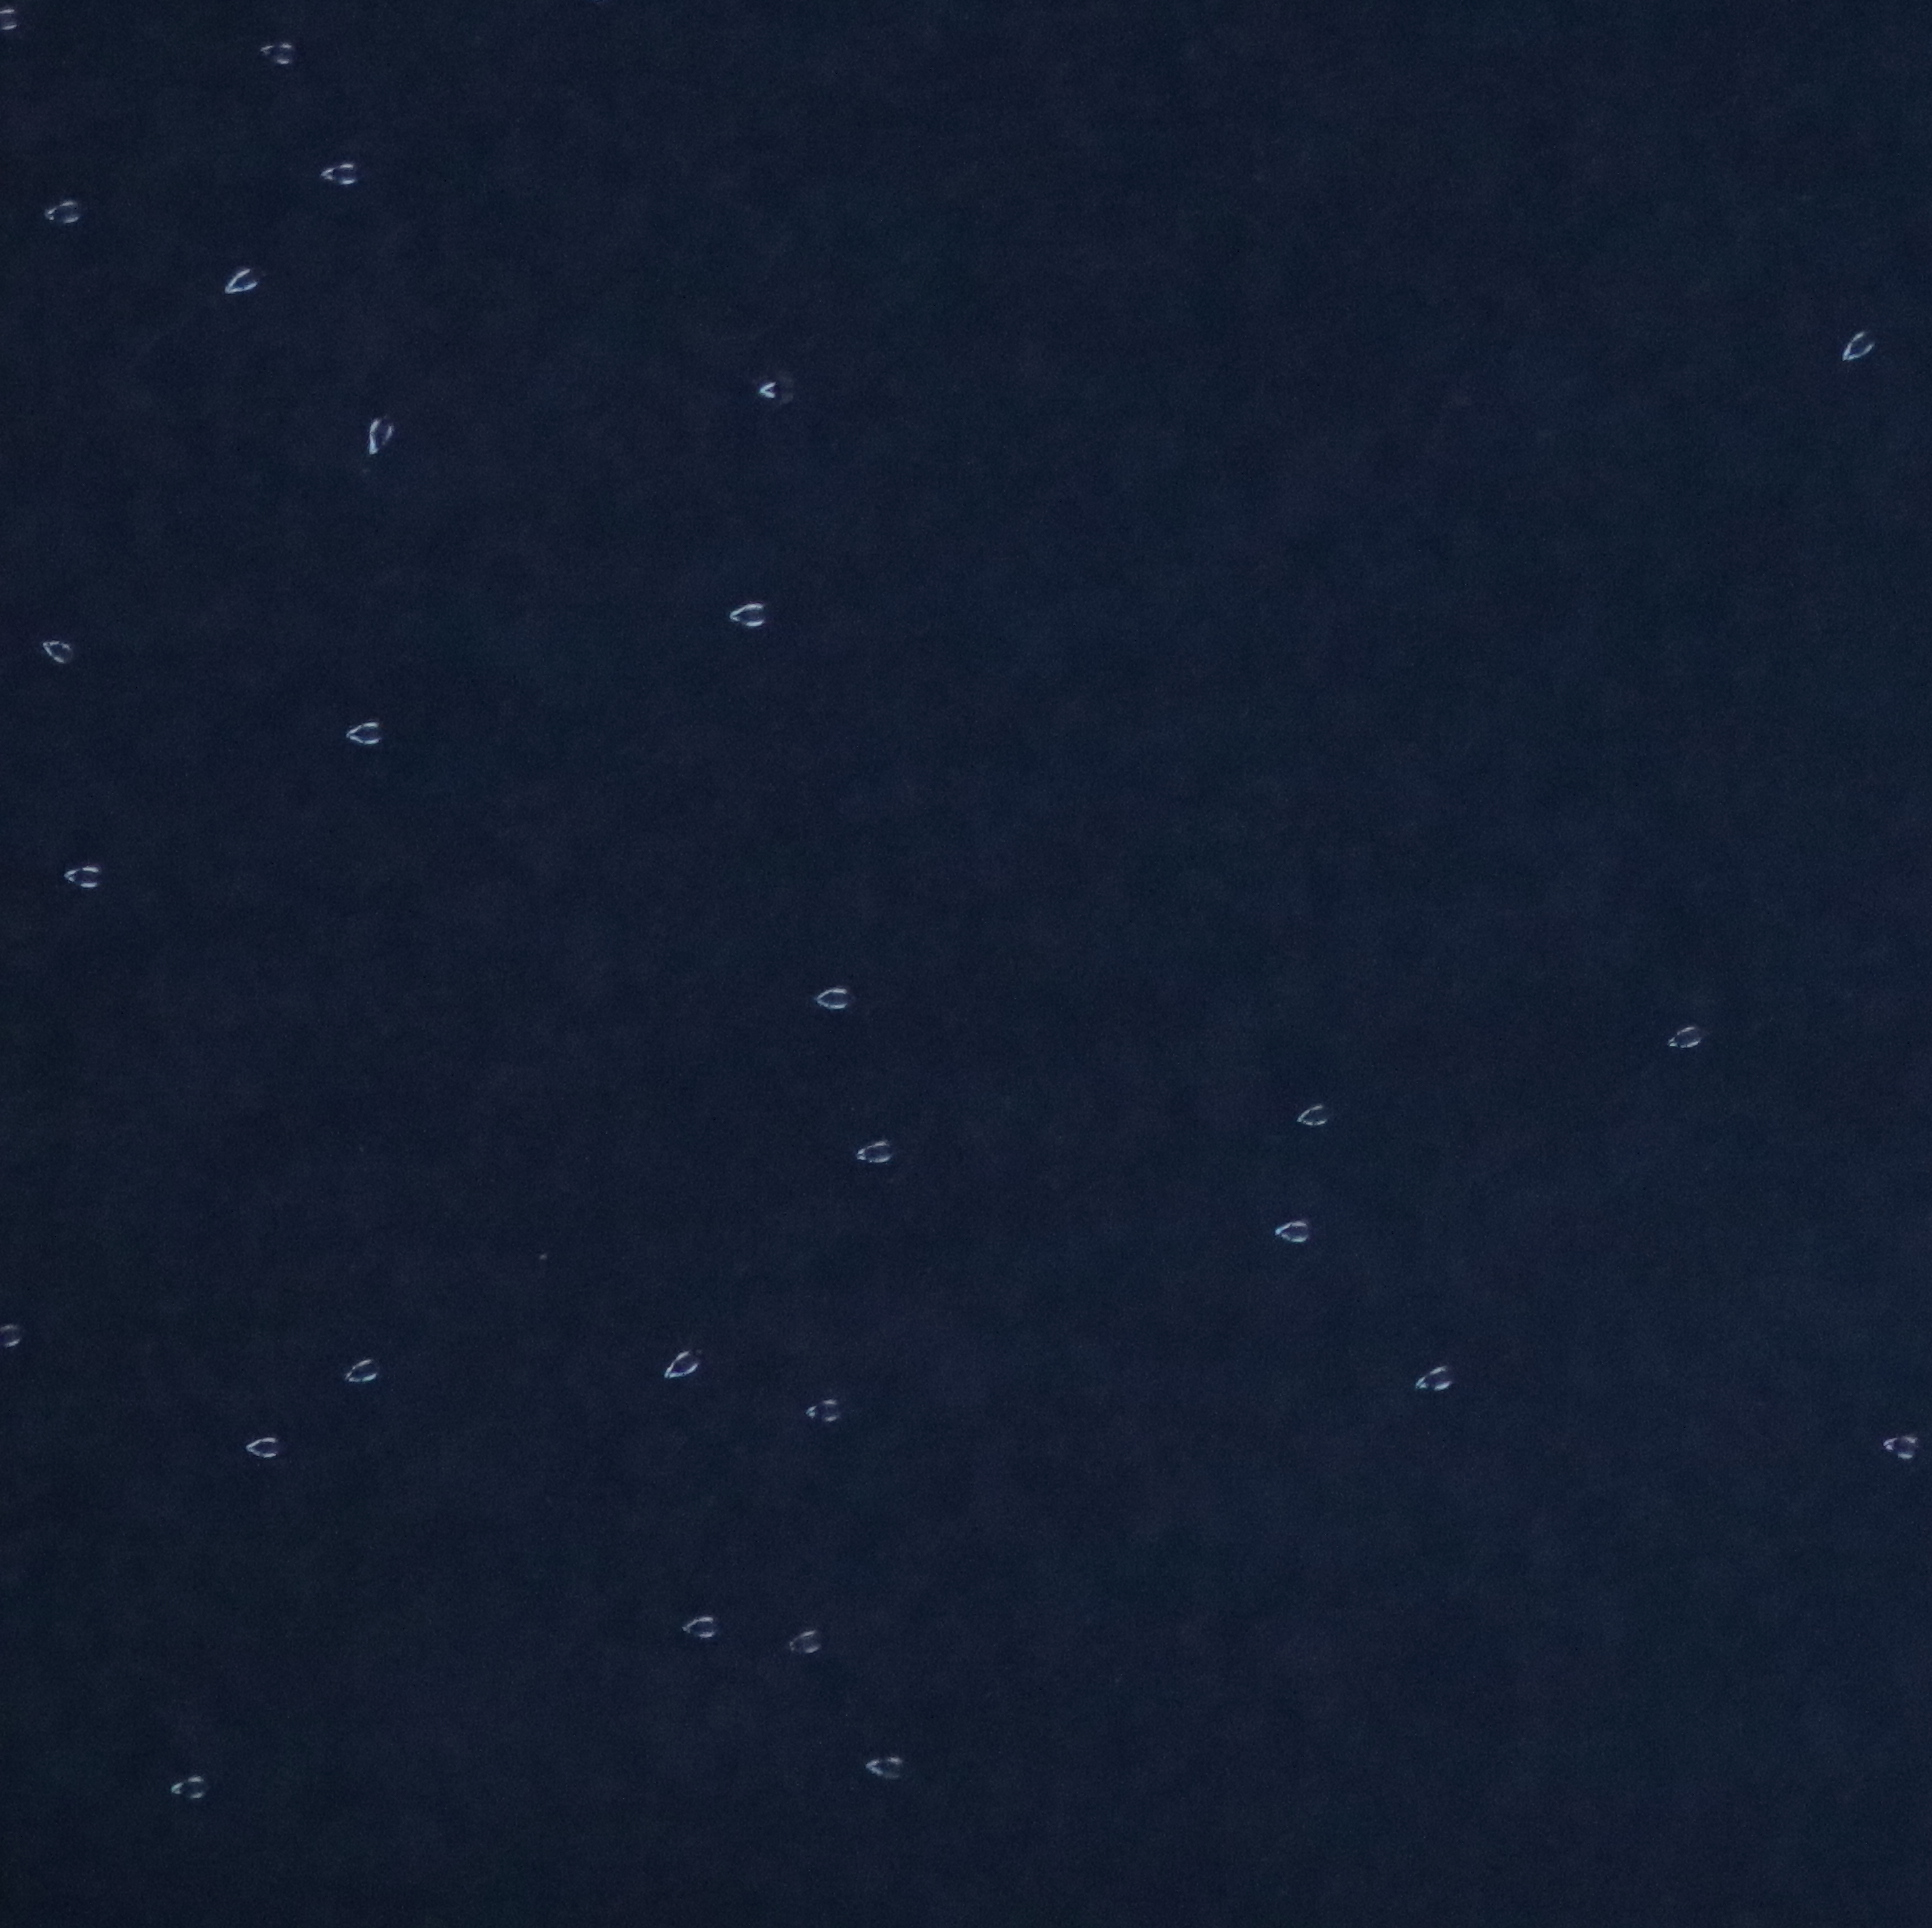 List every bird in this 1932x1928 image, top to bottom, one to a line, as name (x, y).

brant (10, 19)
brant (280, 54)
brant (345, 173)
brant (65, 214)
brant (242, 280)
brant (1861, 345)
brant (777, 389)
brant (381, 437)
brant (752, 616)
brant (60, 652)
brant (367, 734)
brant (83, 877)
brant (836, 998)
brant (1689, 1036)
brant (1314, 1116)
brant (877, 1152)
brant (1296, 1231)
brant (686, 1362)
brant (364, 1371)
brant (1437, 1378)
brant (824, 1409)
brant (264, 1447)
brant (1904, 1447)
brant (703, 1628)
brant (807, 1639)
brant (889, 1767)
brant (193, 1788)